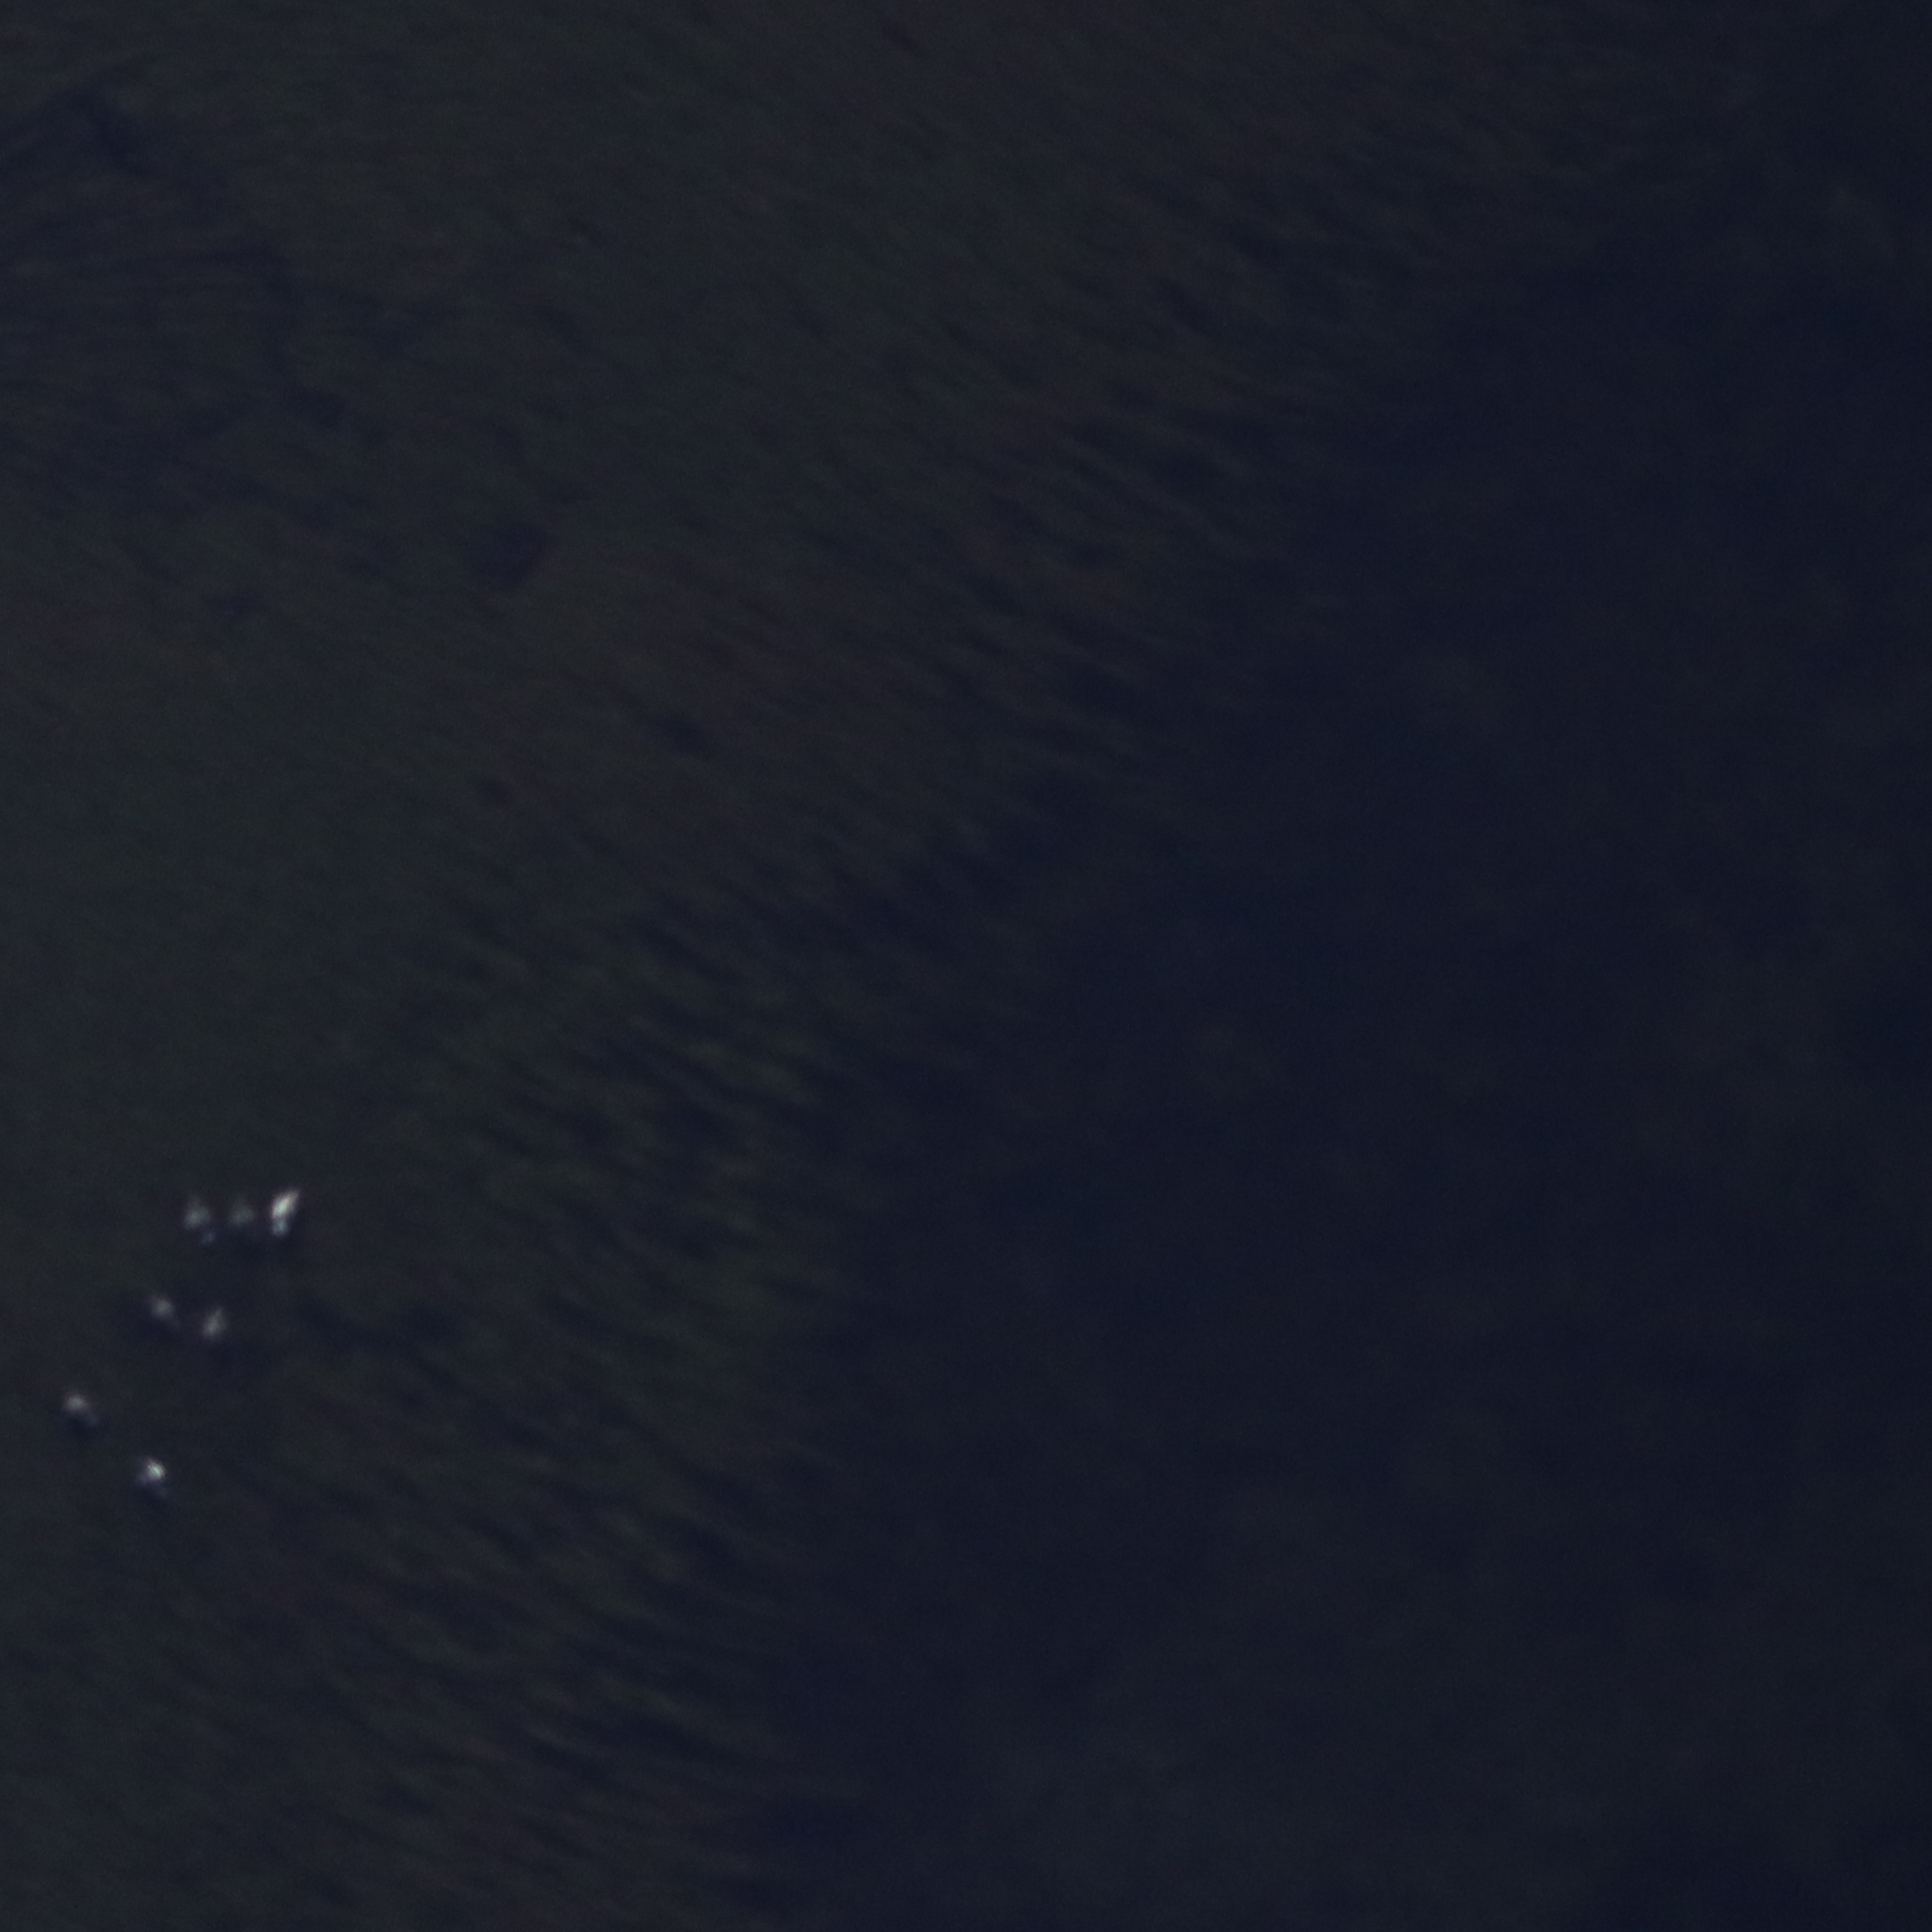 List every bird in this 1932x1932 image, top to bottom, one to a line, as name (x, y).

brant (284, 1206)
brant (195, 1217)
brant (246, 1217)
brant (160, 1315)
brant (217, 1332)
brant (80, 1406)
brant (154, 1484)